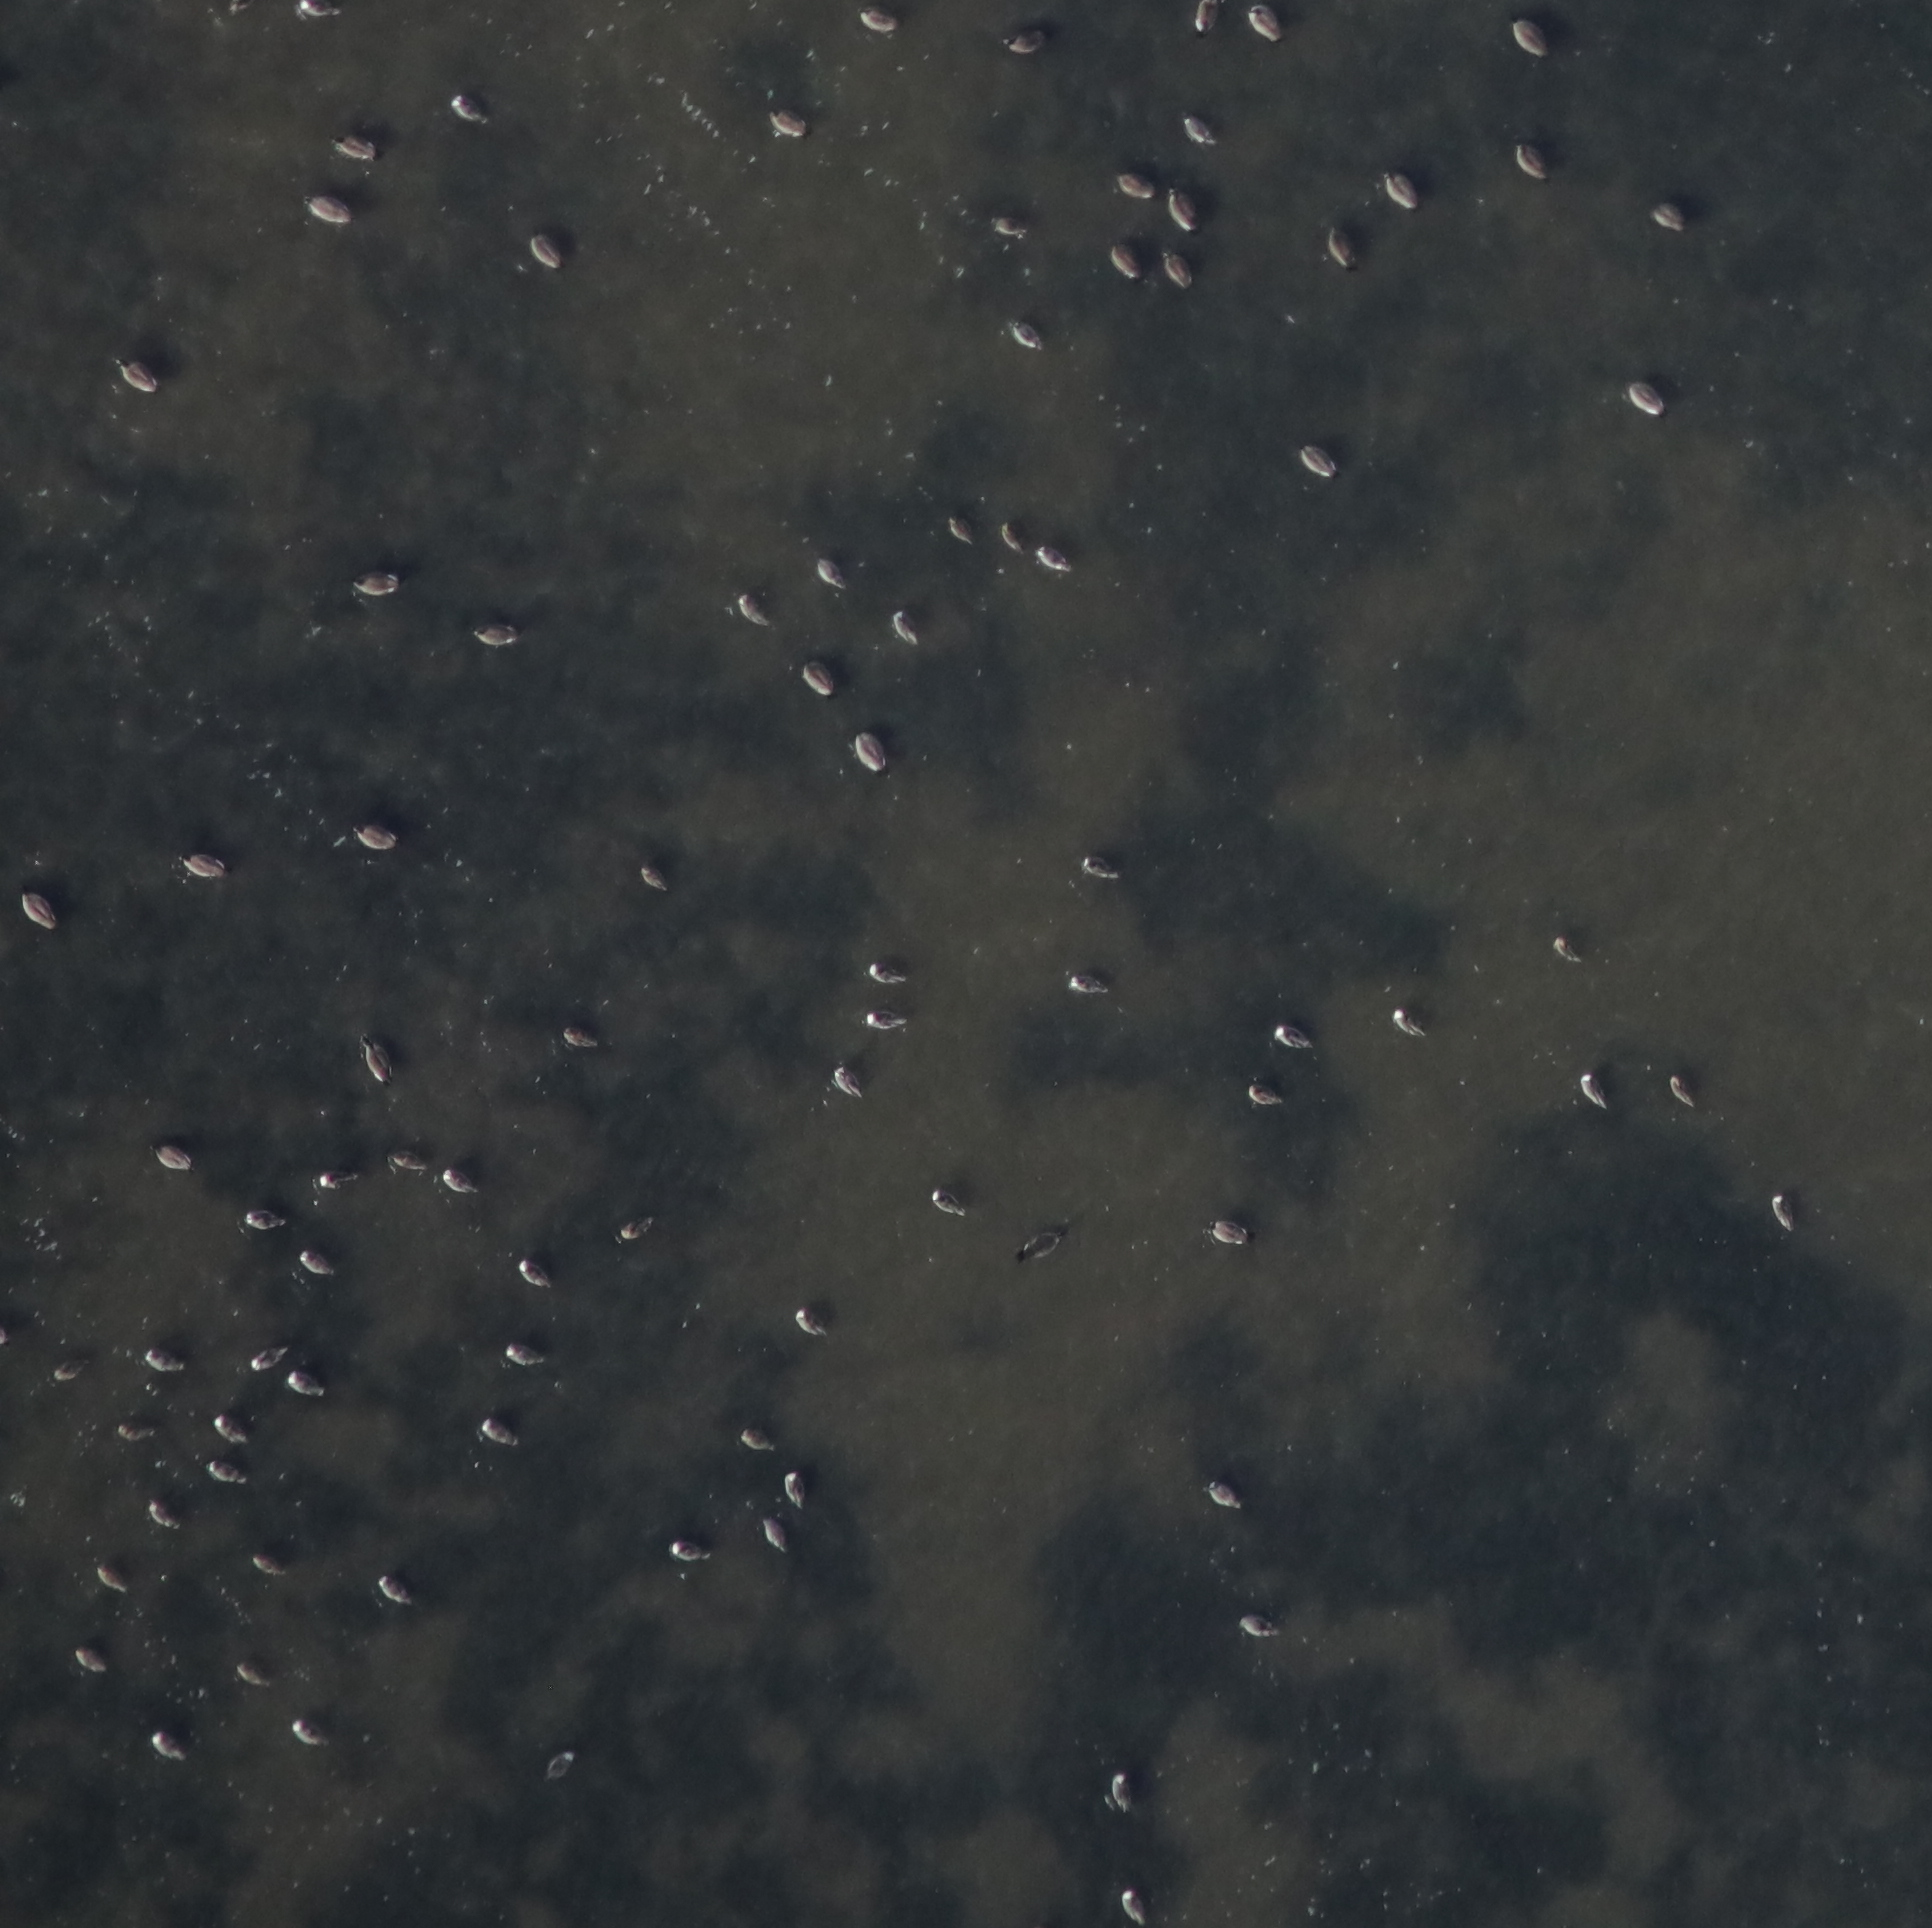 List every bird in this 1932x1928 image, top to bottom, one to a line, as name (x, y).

Canada goose (323, 6)
Canada goose (1209, 7)
Canada goose (881, 20)
Canada goose (1268, 25)
Canada goose (1532, 38)
Canada goose (1028, 43)
Canada goose (470, 107)
Canada goose (785, 122)
Canada goose (1190, 126)
Canada goose (352, 142)
Canada goose (1525, 160)
Canada goose (1135, 185)
Canada goose (1401, 185)
Canada goose (1185, 205)
Canada goose (1670, 214)
Canada goose (332, 216)
Canada goose (1004, 228)
Canada goose (1342, 248)
Canada goose (544, 252)
Canada goose (1123, 257)
Canada goose (1180, 269)
Canada goose (1018, 332)
Canada goose (144, 380)
Canada goose (1646, 396)
Canada goose (1316, 457)
Canada goose (962, 528)
Canada goose (1013, 538)
Canada goose (1049, 558)
Canada goose (835, 572)
Canada goose (373, 583)
Canada goose (751, 615)
Canada goose (907, 627)
Canada goose (494, 634)
Canada goose (812, 677)
Canada goose (872, 751)
Canada goose (375, 837)
Canada goose (199, 864)
Canada goose (1101, 871)
Canada goose (654, 878)
Canada goose (37, 910)
Canada goose (1567, 953)
Canada goose (886, 970)
Canada goose (1090, 984)
Canada goose (882, 1023)
Canada goose (1415, 1023)
Canada goose (582, 1037)
Canada goose (1297, 1041)
Canada goose (376, 1059)
Canada goose (847, 1088)
Canada goose (1592, 1088)
Canada goose (1682, 1089)
Canada goose (1269, 1097)
Canada goose (172, 1155)
Canada goose (409, 1161)
Canada goose (336, 1179)
Canada goose (458, 1181)
Canada goose (947, 1204)
Canada goose (1787, 1213)
Canada goose (262, 1220)
Canada goose (638, 1229)
Canada goose (1232, 1234)
Canada goose (1040, 1244)
Canada goose (319, 1268)
Canada goose (538, 1276)
Canada goose (807, 1324)
Canada goose (520, 1353)
Canada goose (169, 1356)
Canada goose (274, 1358)
Canada goose (72, 1373)
Canada goose (303, 1380)
Canada goose (232, 1429)
Canada goose (495, 1429)
Canada goose (136, 1431)
Canada goose (756, 1442)
Canada goose (222, 1469)
Canada goose (795, 1493)
Canada goose (1222, 1494)
Canada goose (161, 1516)
Canada goose (776, 1534)
Canada goose (695, 1552)
Canada goose (272, 1566)
Canada goose (107, 1574)
Canada goose (395, 1589)
Canada goose (1259, 1628)
Canada goose (95, 1660)
Canada goose (251, 1677)
Canada goose (305, 1733)
Canada goose (163, 1745)
Canada goose (564, 1766)
Canada goose (1123, 1791)
Canada goose (1138, 1908)